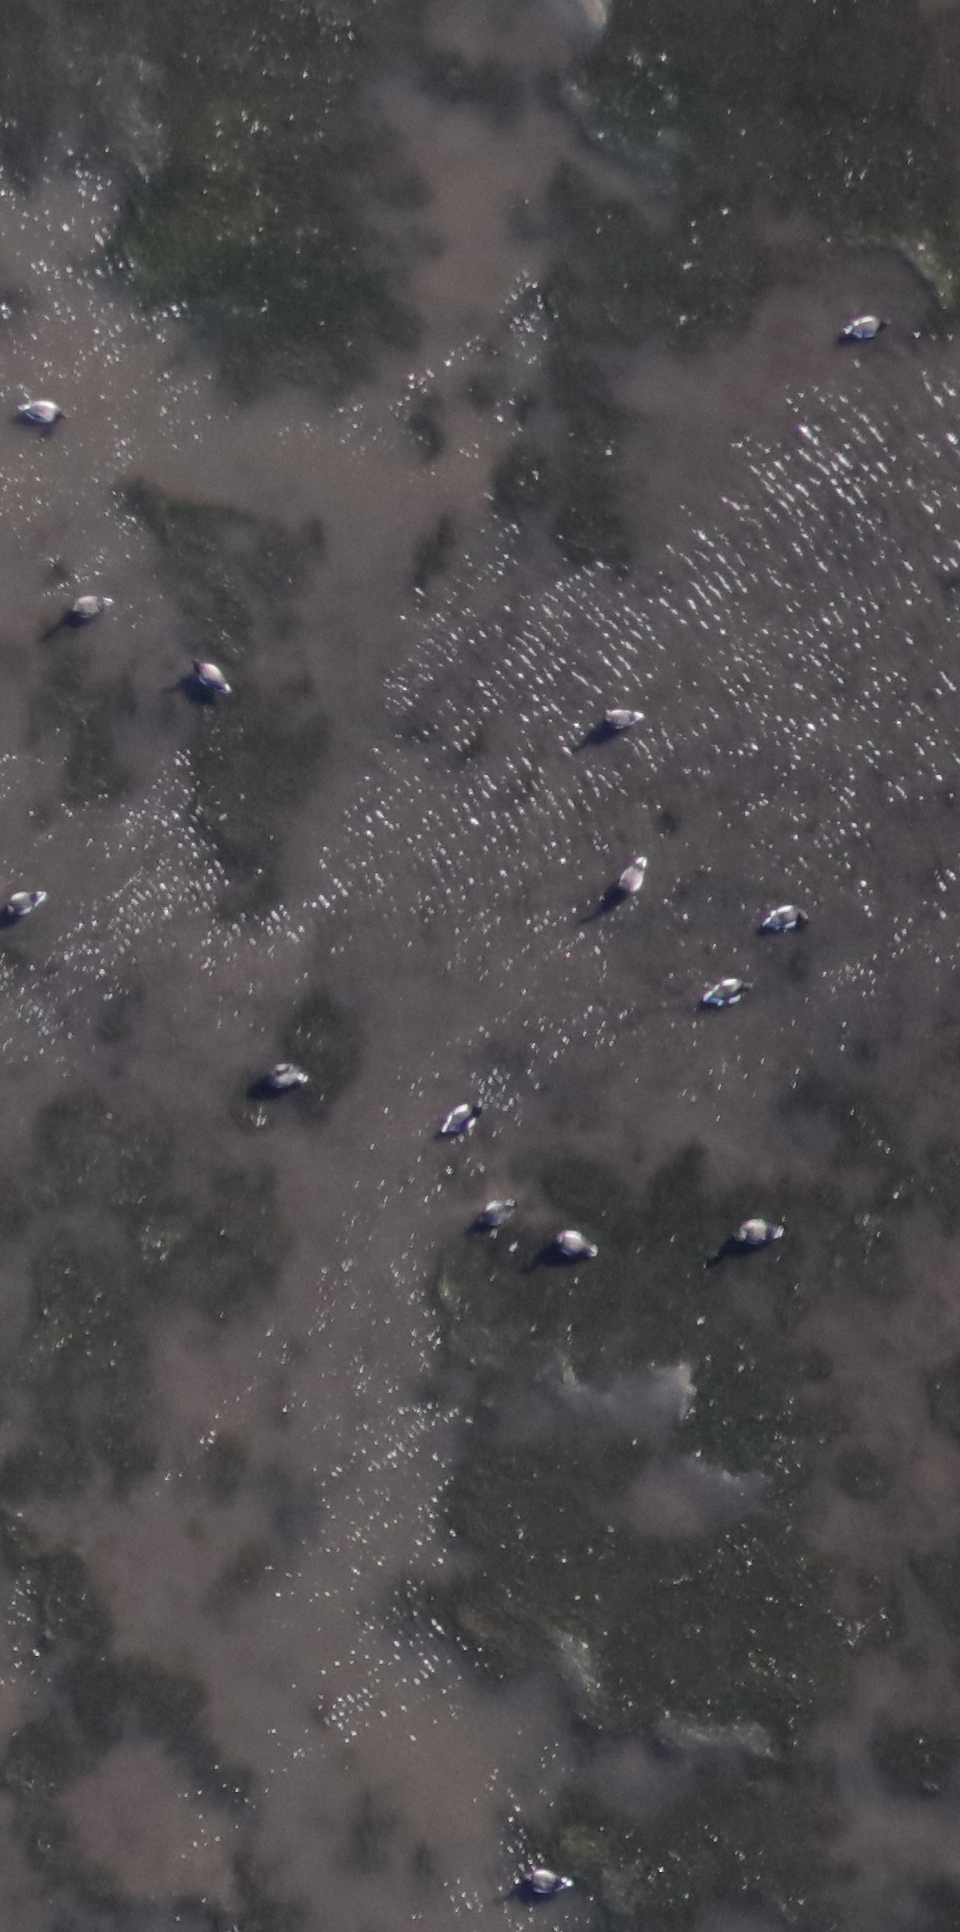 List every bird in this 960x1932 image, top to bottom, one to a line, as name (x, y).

brant (865, 330)
brant (42, 414)
brant (89, 610)
brant (211, 678)
brant (622, 714)
brant (629, 879)
brant (23, 905)
brant (779, 920)
brant (726, 995)
brant (284, 1072)
brant (462, 1121)
brant (495, 1217)
brant (757, 1232)
brant (572, 1245)
brant (542, 1881)